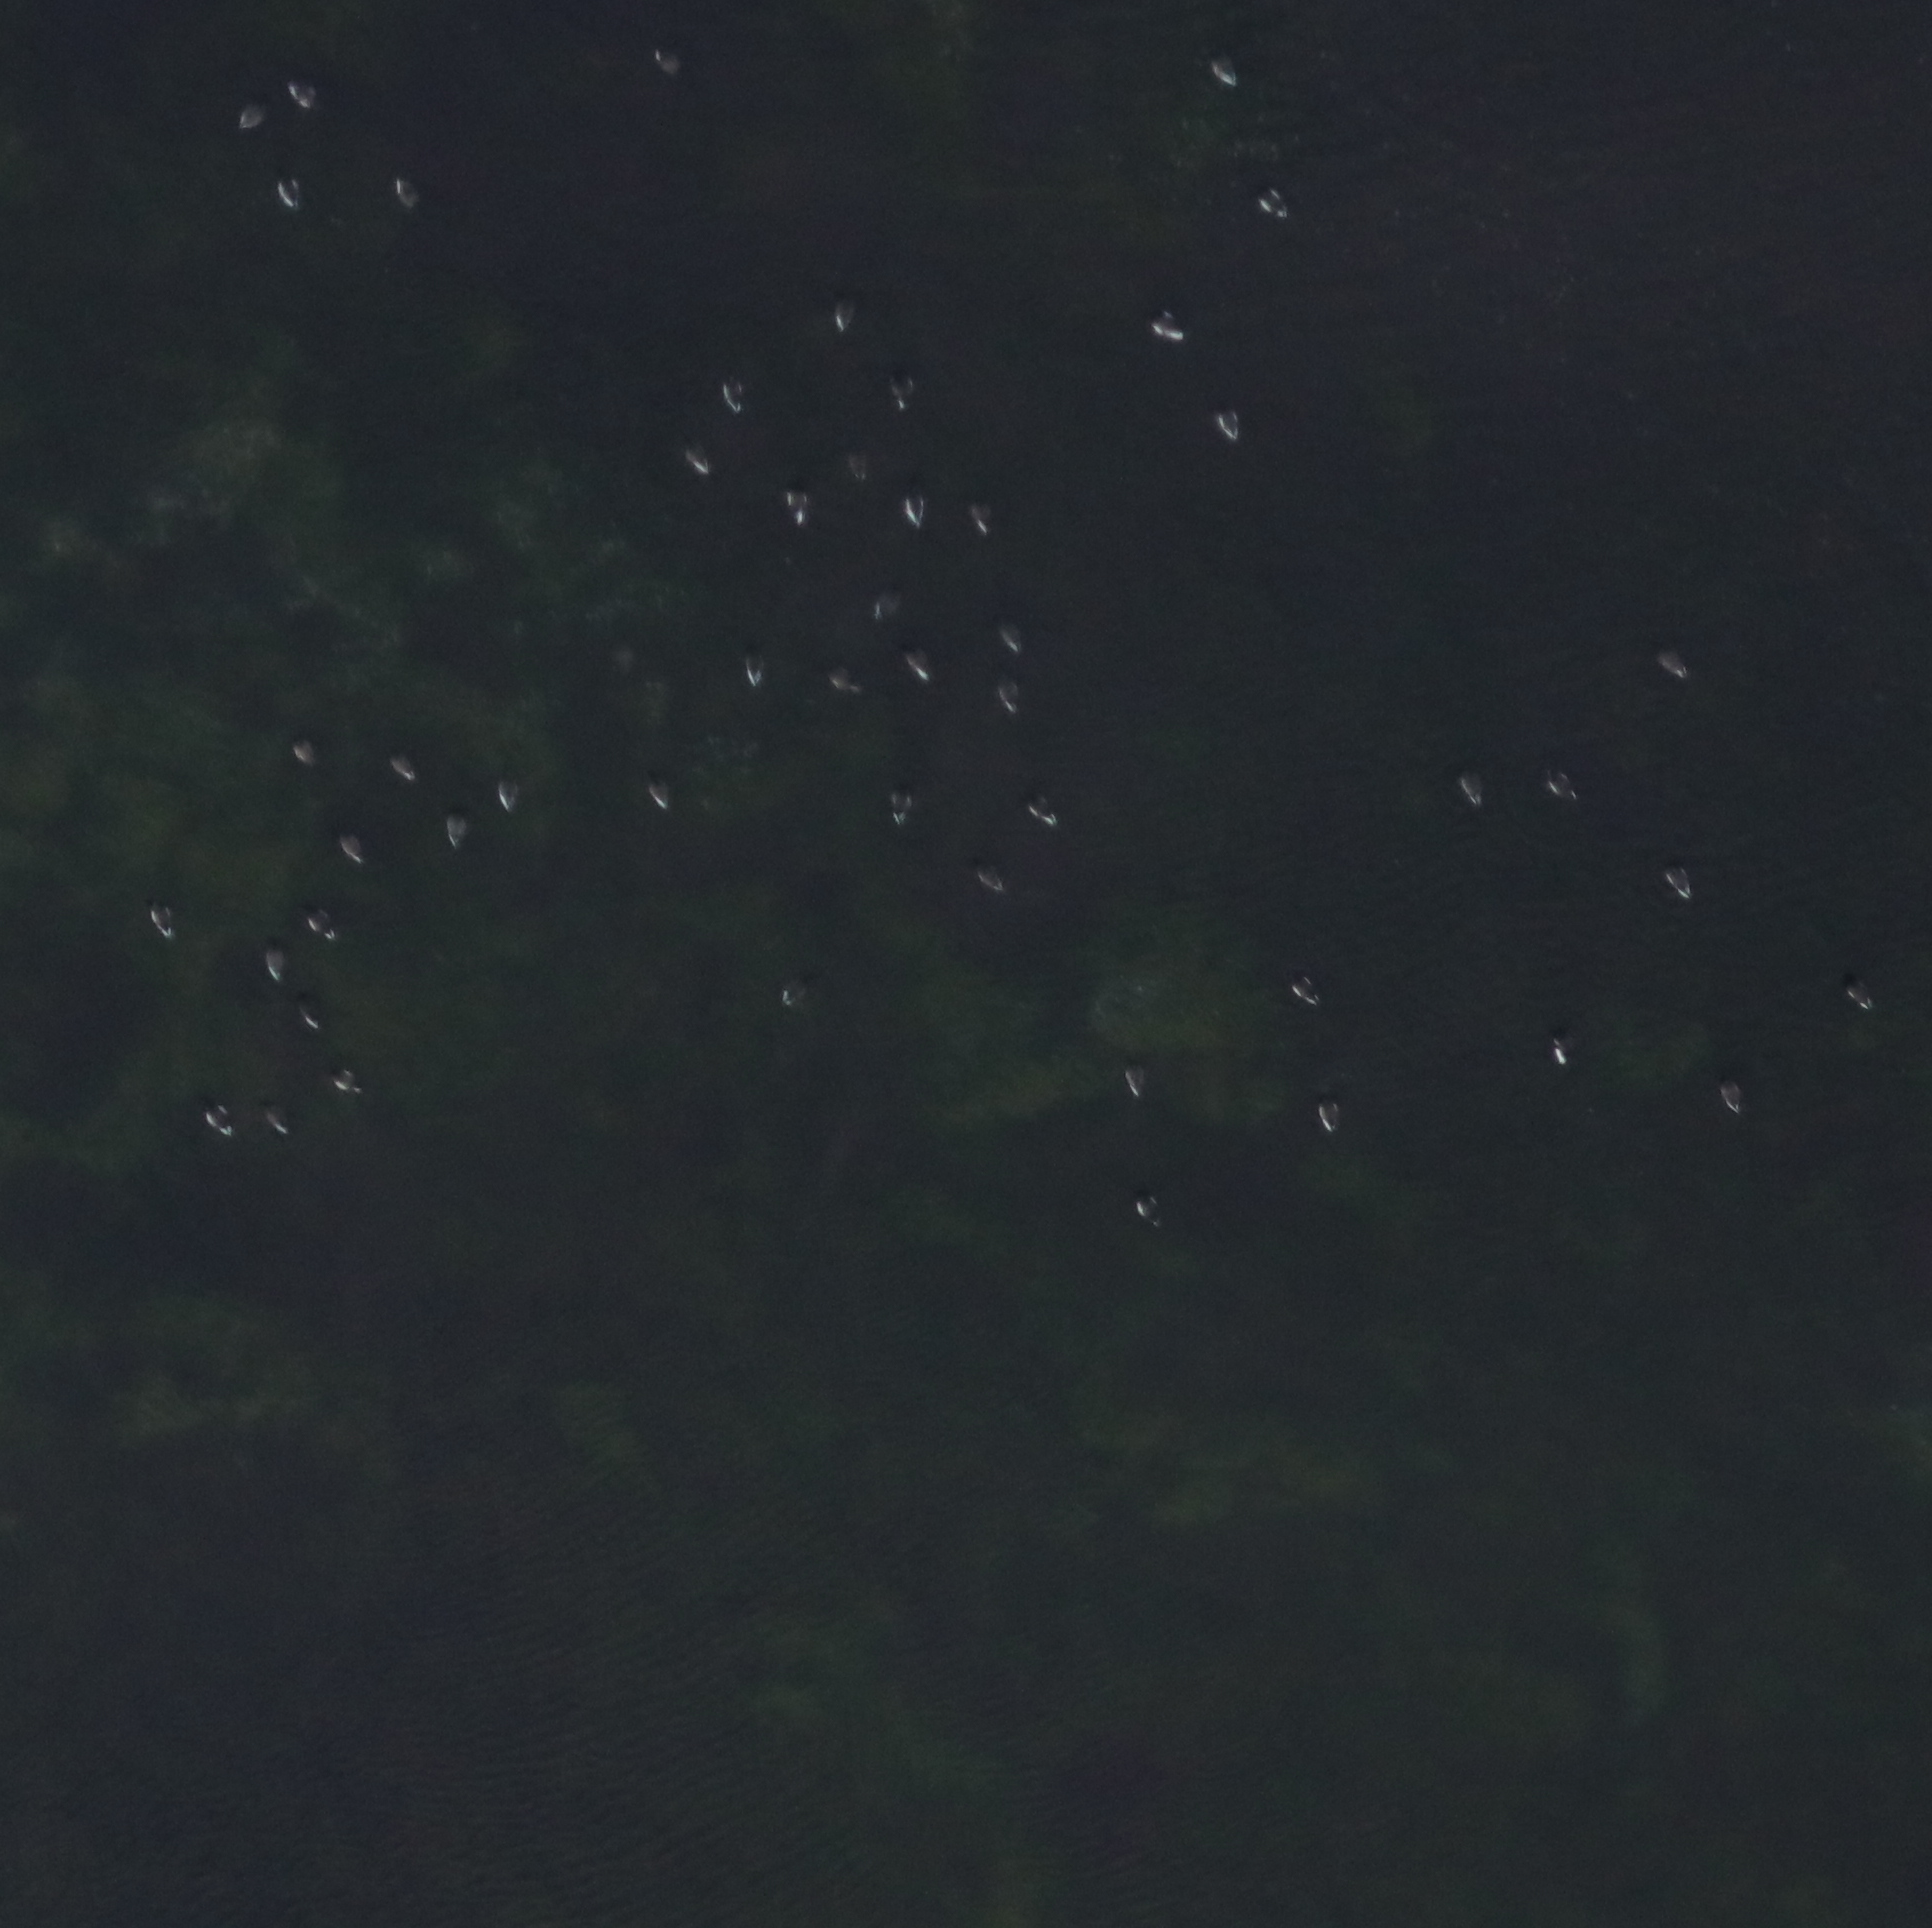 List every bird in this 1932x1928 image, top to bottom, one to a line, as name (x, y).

brant (664, 63)
brant (1227, 71)
brant (302, 92)
brant (255, 119)
brant (291, 191)
brant (406, 191)
brant (1273, 204)
brant (844, 315)
brant (1168, 327)
brant (736, 387)
brant (903, 389)
brant (1229, 423)
brant (698, 455)
brant (856, 461)
brant (798, 497)
brant (914, 509)
brant (984, 517)
brant (894, 602)
brant (1008, 624)
brant (917, 658)
brant (1672, 662)
brant (755, 668)
brant (840, 676)
brant (1005, 683)
brant (308, 751)
brant (400, 767)
brant (1468, 781)
brant (1562, 784)
brant (658, 789)
brant (510, 792)
brant (907, 803)
brant (1043, 808)
brant (458, 835)
brant (351, 847)
brant (993, 875)
brant (1677, 879)
brant (162, 916)
brant (319, 922)
brant (272, 963)
brant (1304, 989)
brant (794, 991)
brant (1856, 992)
brant (311, 1011)
brant (1562, 1047)
brant (1138, 1079)
brant (349, 1082)
brant (1730, 1094)
brant (1329, 1113)
brant (275, 1115)
brant (218, 1116)
brant (1147, 1207)